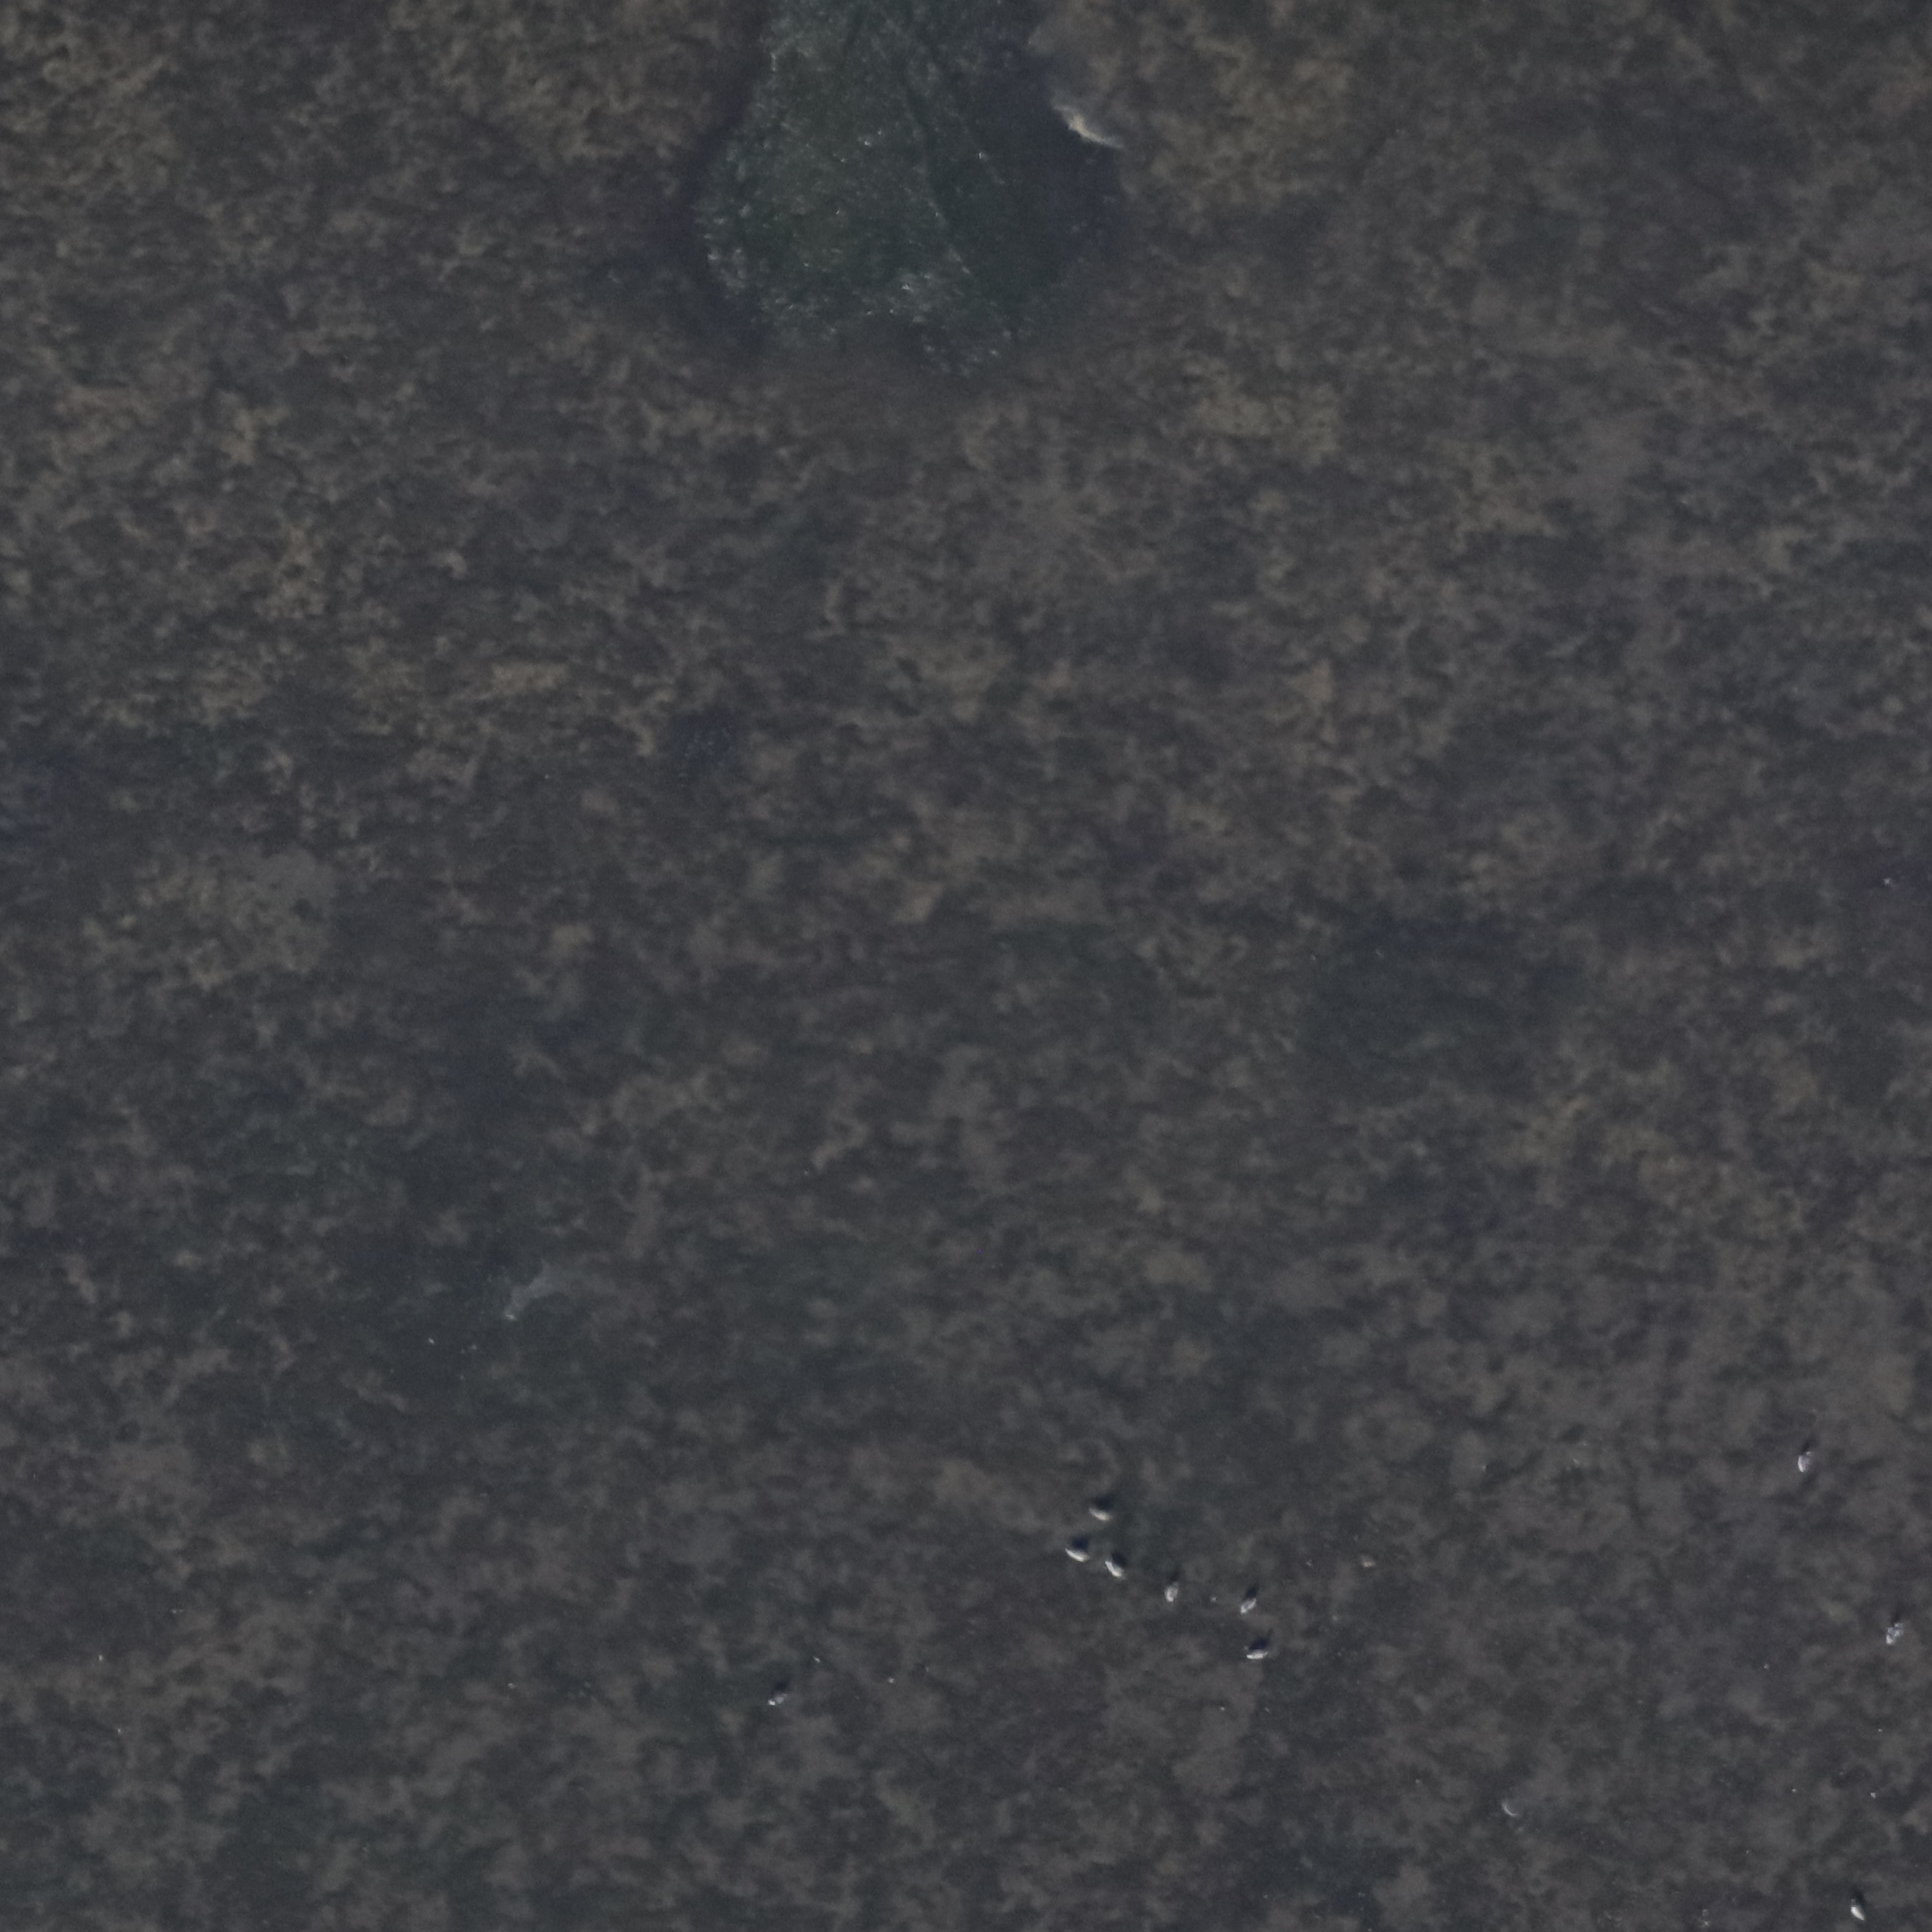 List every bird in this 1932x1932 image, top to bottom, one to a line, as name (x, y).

brant (1805, 1462)
brant (1103, 1514)
brant (1078, 1557)
brant (1120, 1570)
brant (1174, 1591)
brant (1248, 1604)
brant (1893, 1631)
brant (1256, 1648)
brant (775, 1695)
brant (1855, 1912)